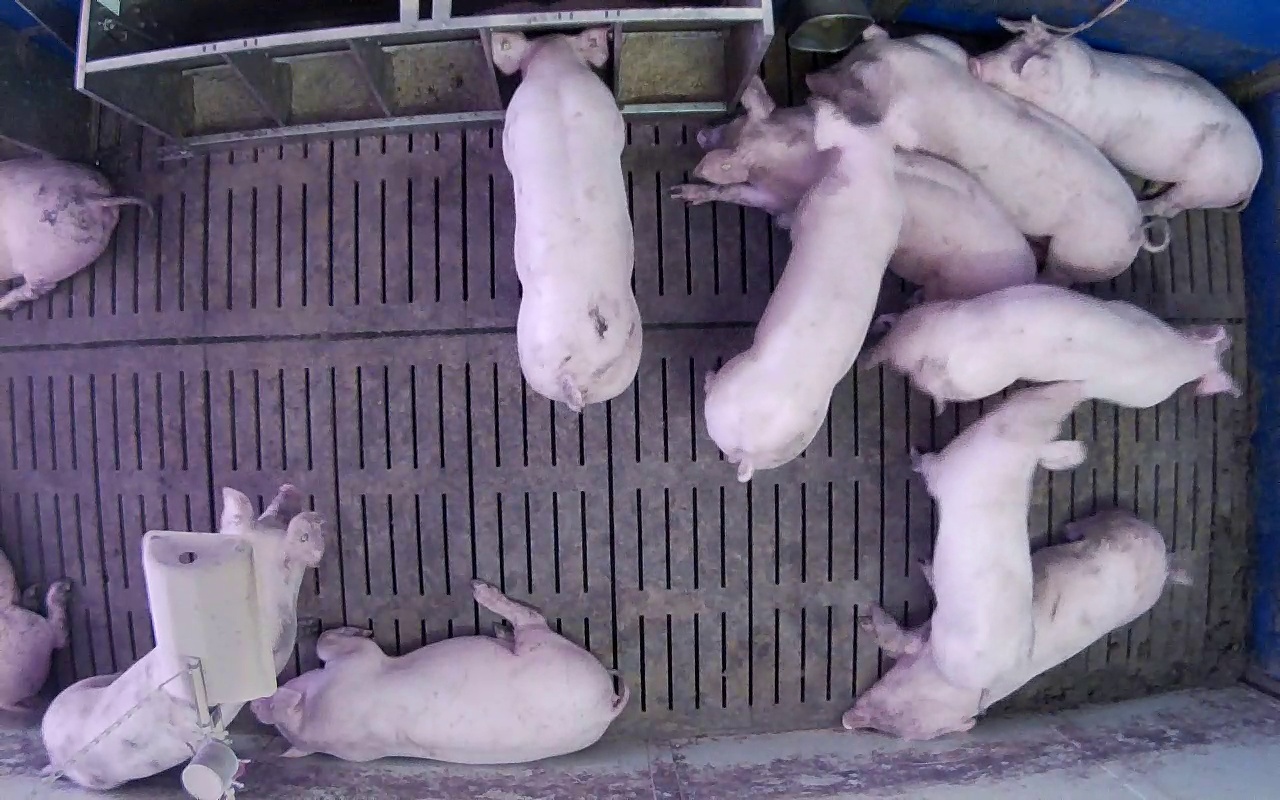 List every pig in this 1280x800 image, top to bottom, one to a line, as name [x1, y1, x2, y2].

pig [967, 12, 1264, 220]
pig [804, 22, 1173, 286]
pig [492, 26, 642, 413]
pig [670, 72, 1039, 304]
pig [702, 95, 923, 484]
pig [0, 155, 155, 312]
pig [860, 283, 1243, 414]
pig [911, 377, 1099, 691]
pig [40, 483, 329, 792]
pig [840, 509, 1193, 743]
pig [0, 546, 73, 710]
pig [248, 578, 634, 763]